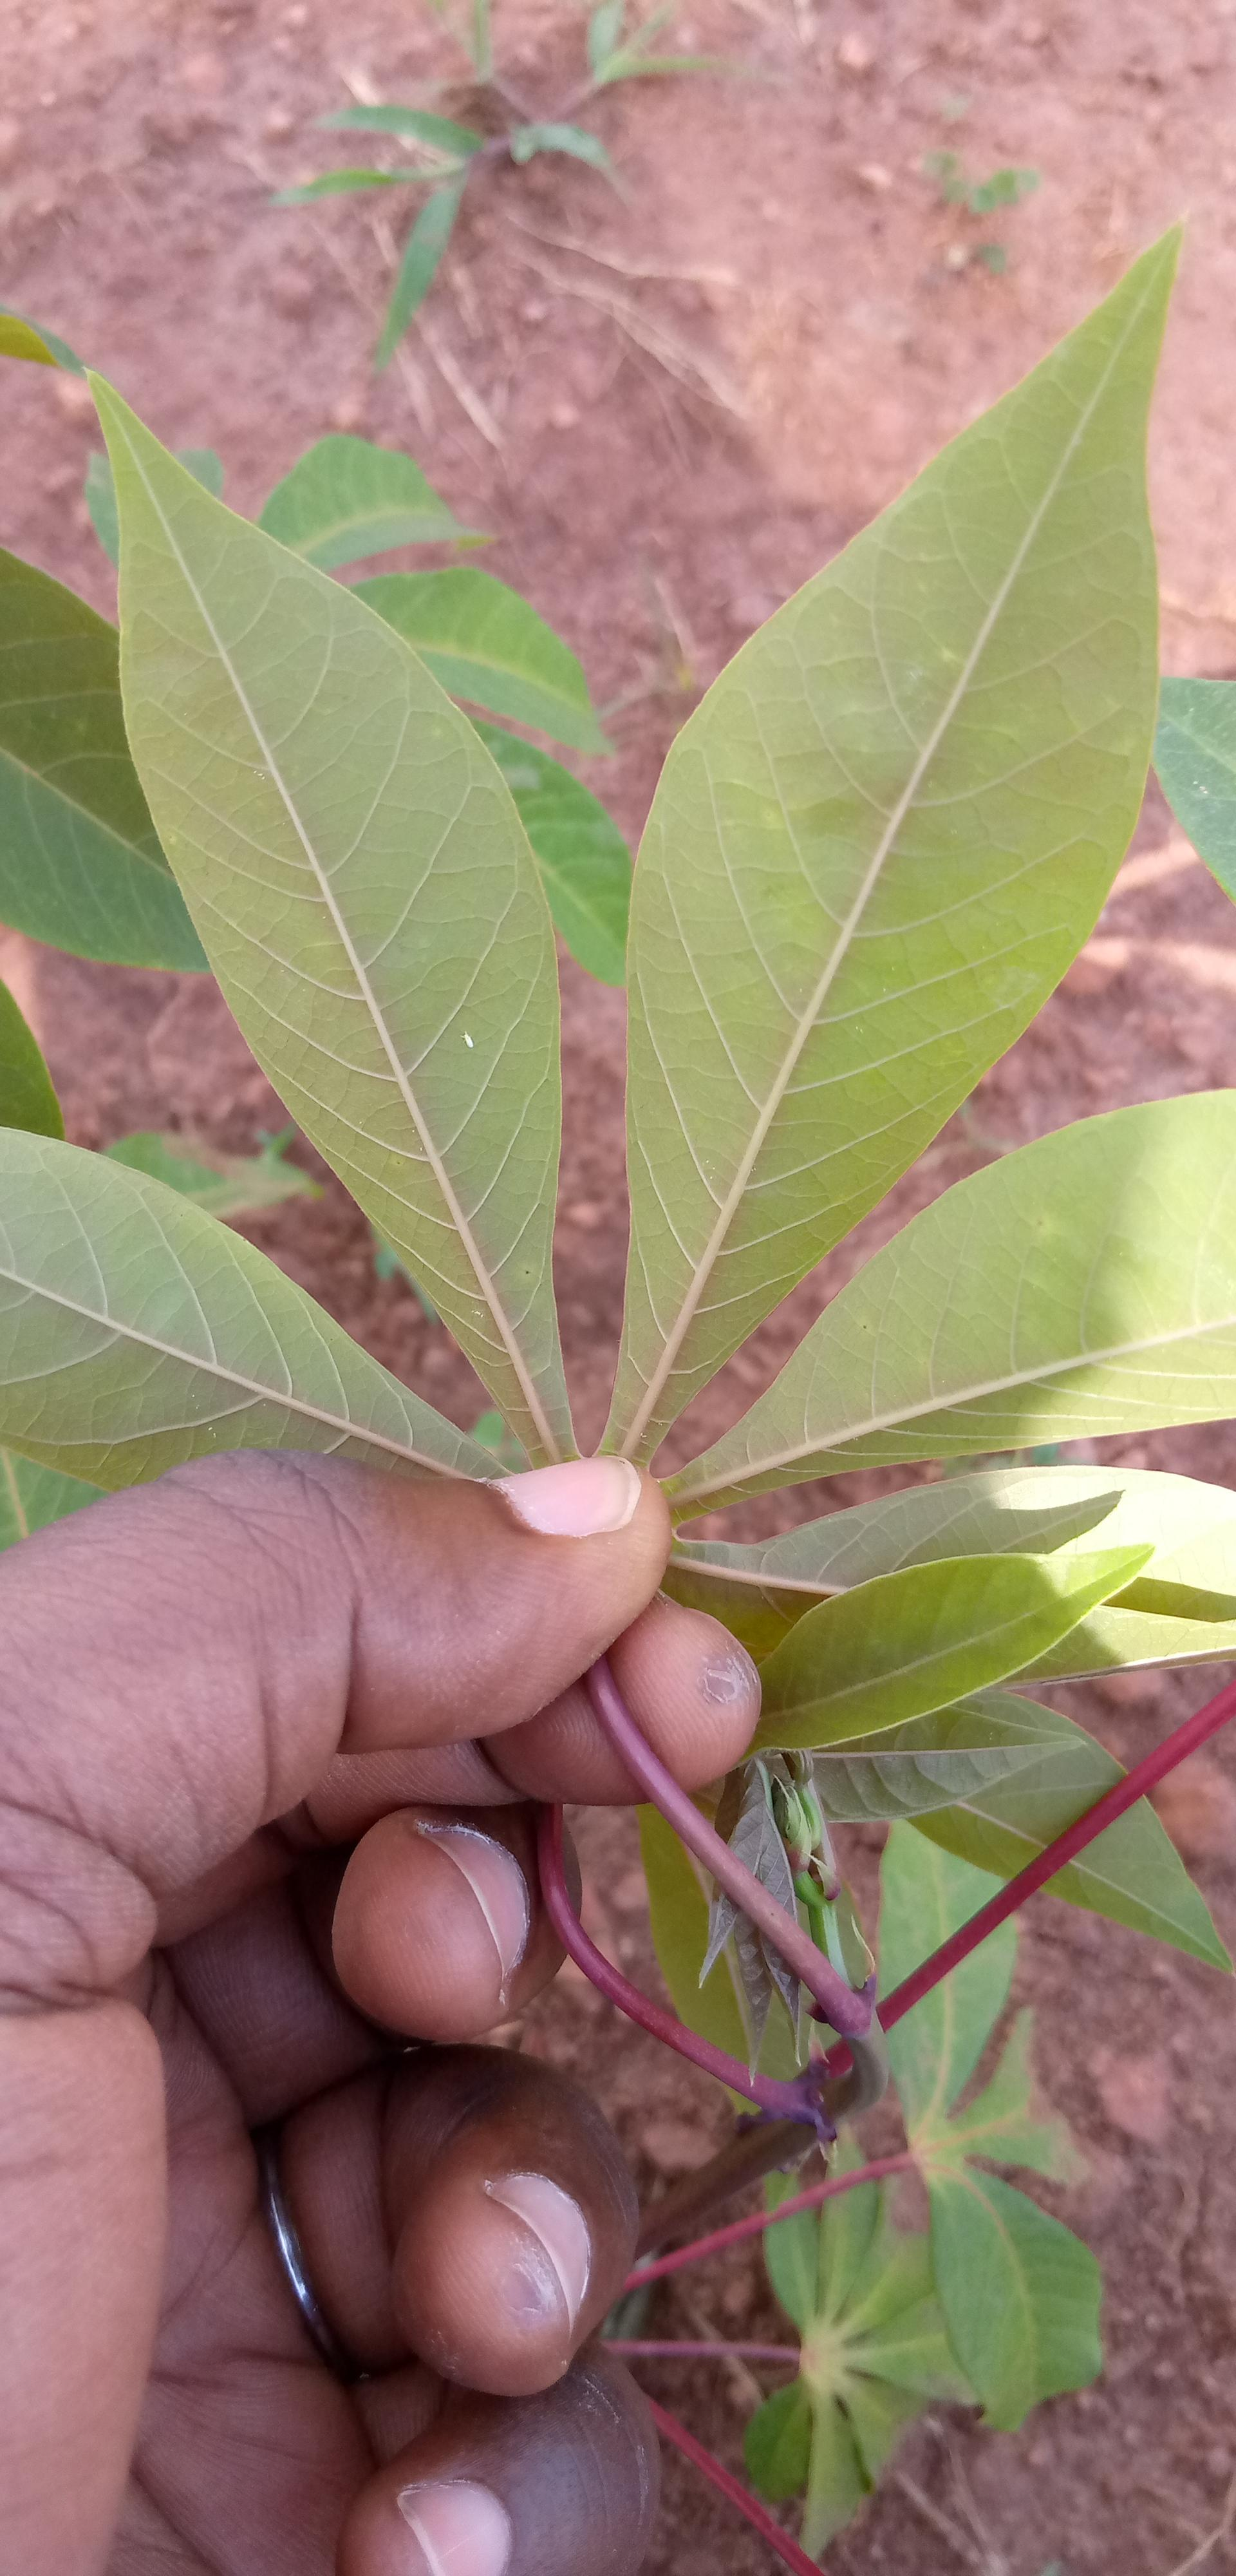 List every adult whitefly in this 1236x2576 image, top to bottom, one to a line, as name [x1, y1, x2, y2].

whitefly [462, 1030, 478, 1048]